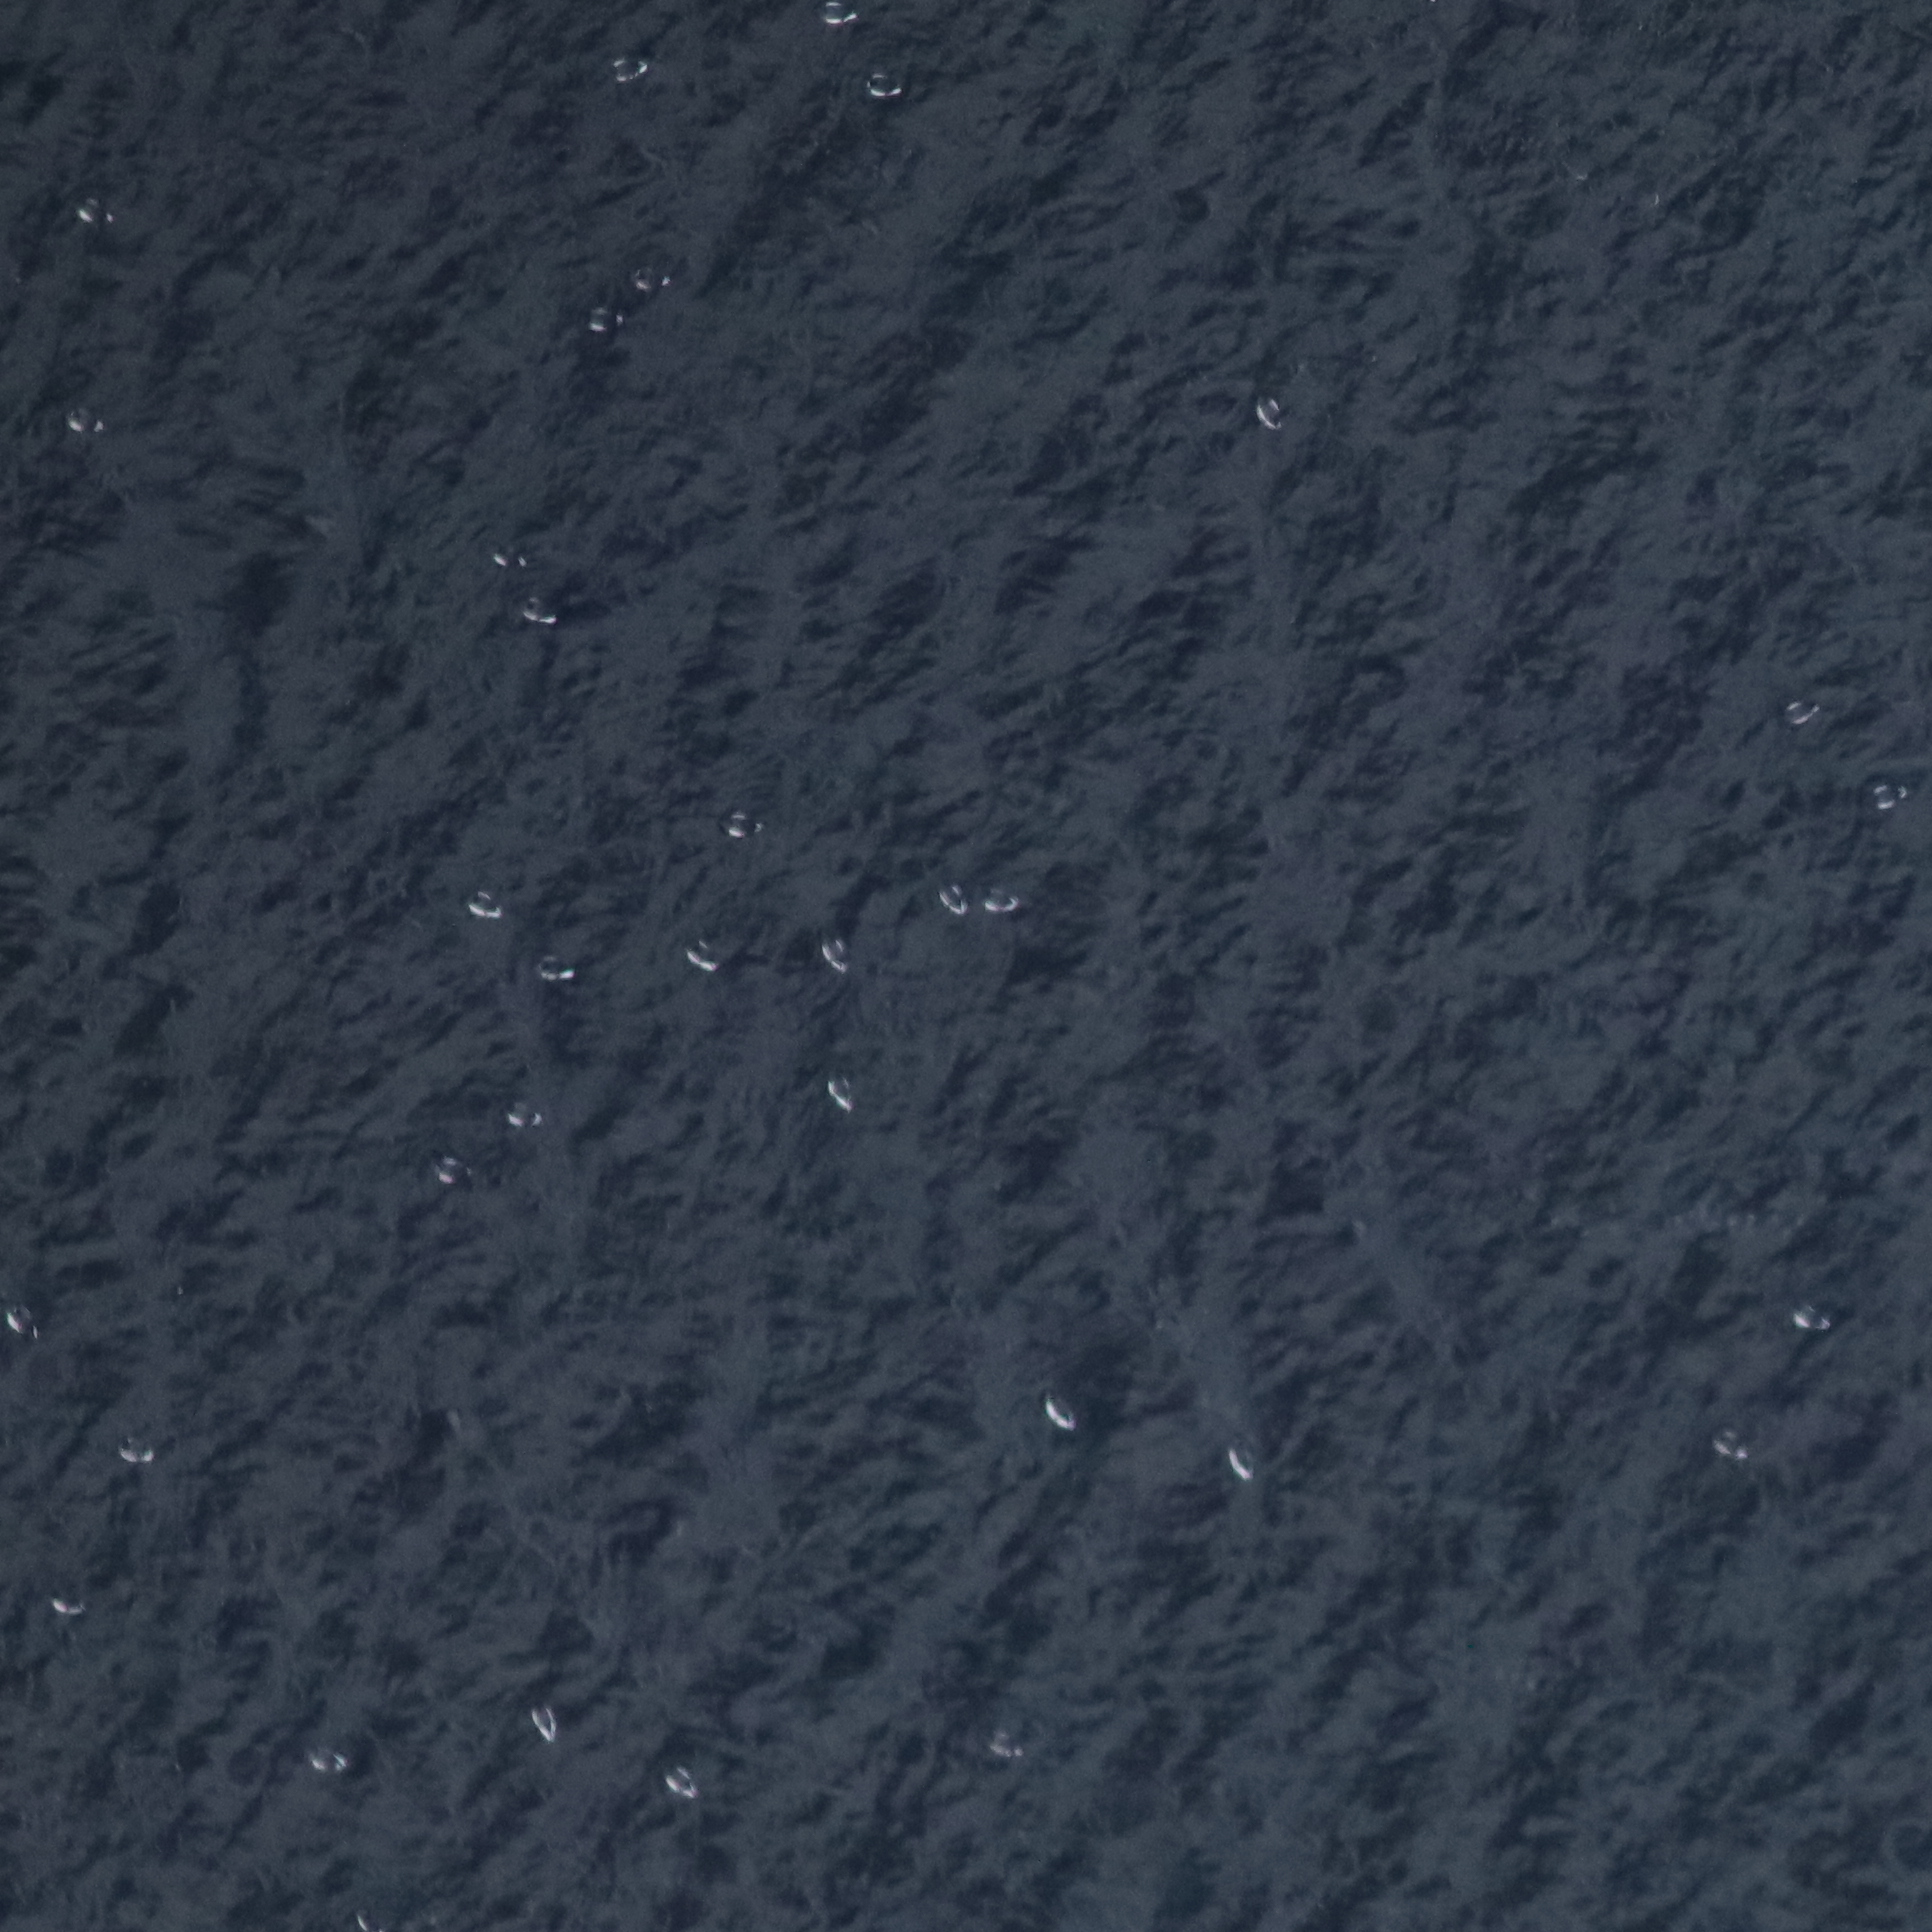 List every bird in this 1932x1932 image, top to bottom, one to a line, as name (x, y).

brant (840, 10)
brant (629, 66)
brant (882, 86)
brant (95, 211)
brant (649, 278)
brant (605, 319)
brant (1268, 412)
brant (89, 421)
brant (510, 557)
brant (541, 613)
brant (1801, 714)
brant (1884, 795)
brant (741, 825)
brant (954, 899)
brant (995, 899)
brant (484, 906)
brant (835, 954)
brant (705, 958)
brant (554, 967)
brant (840, 1083)
brant (525, 1116)
brant (450, 1169)
brant (1807, 1313)
brant (18, 1318)
brant (1061, 1409)
brant (1729, 1446)
brant (134, 1450)
brant (1240, 1459)
brant (68, 1603)
brant (541, 1717)
brant (1006, 1743)
brant (327, 1760)
brant (681, 1781)
brant (370, 1921)